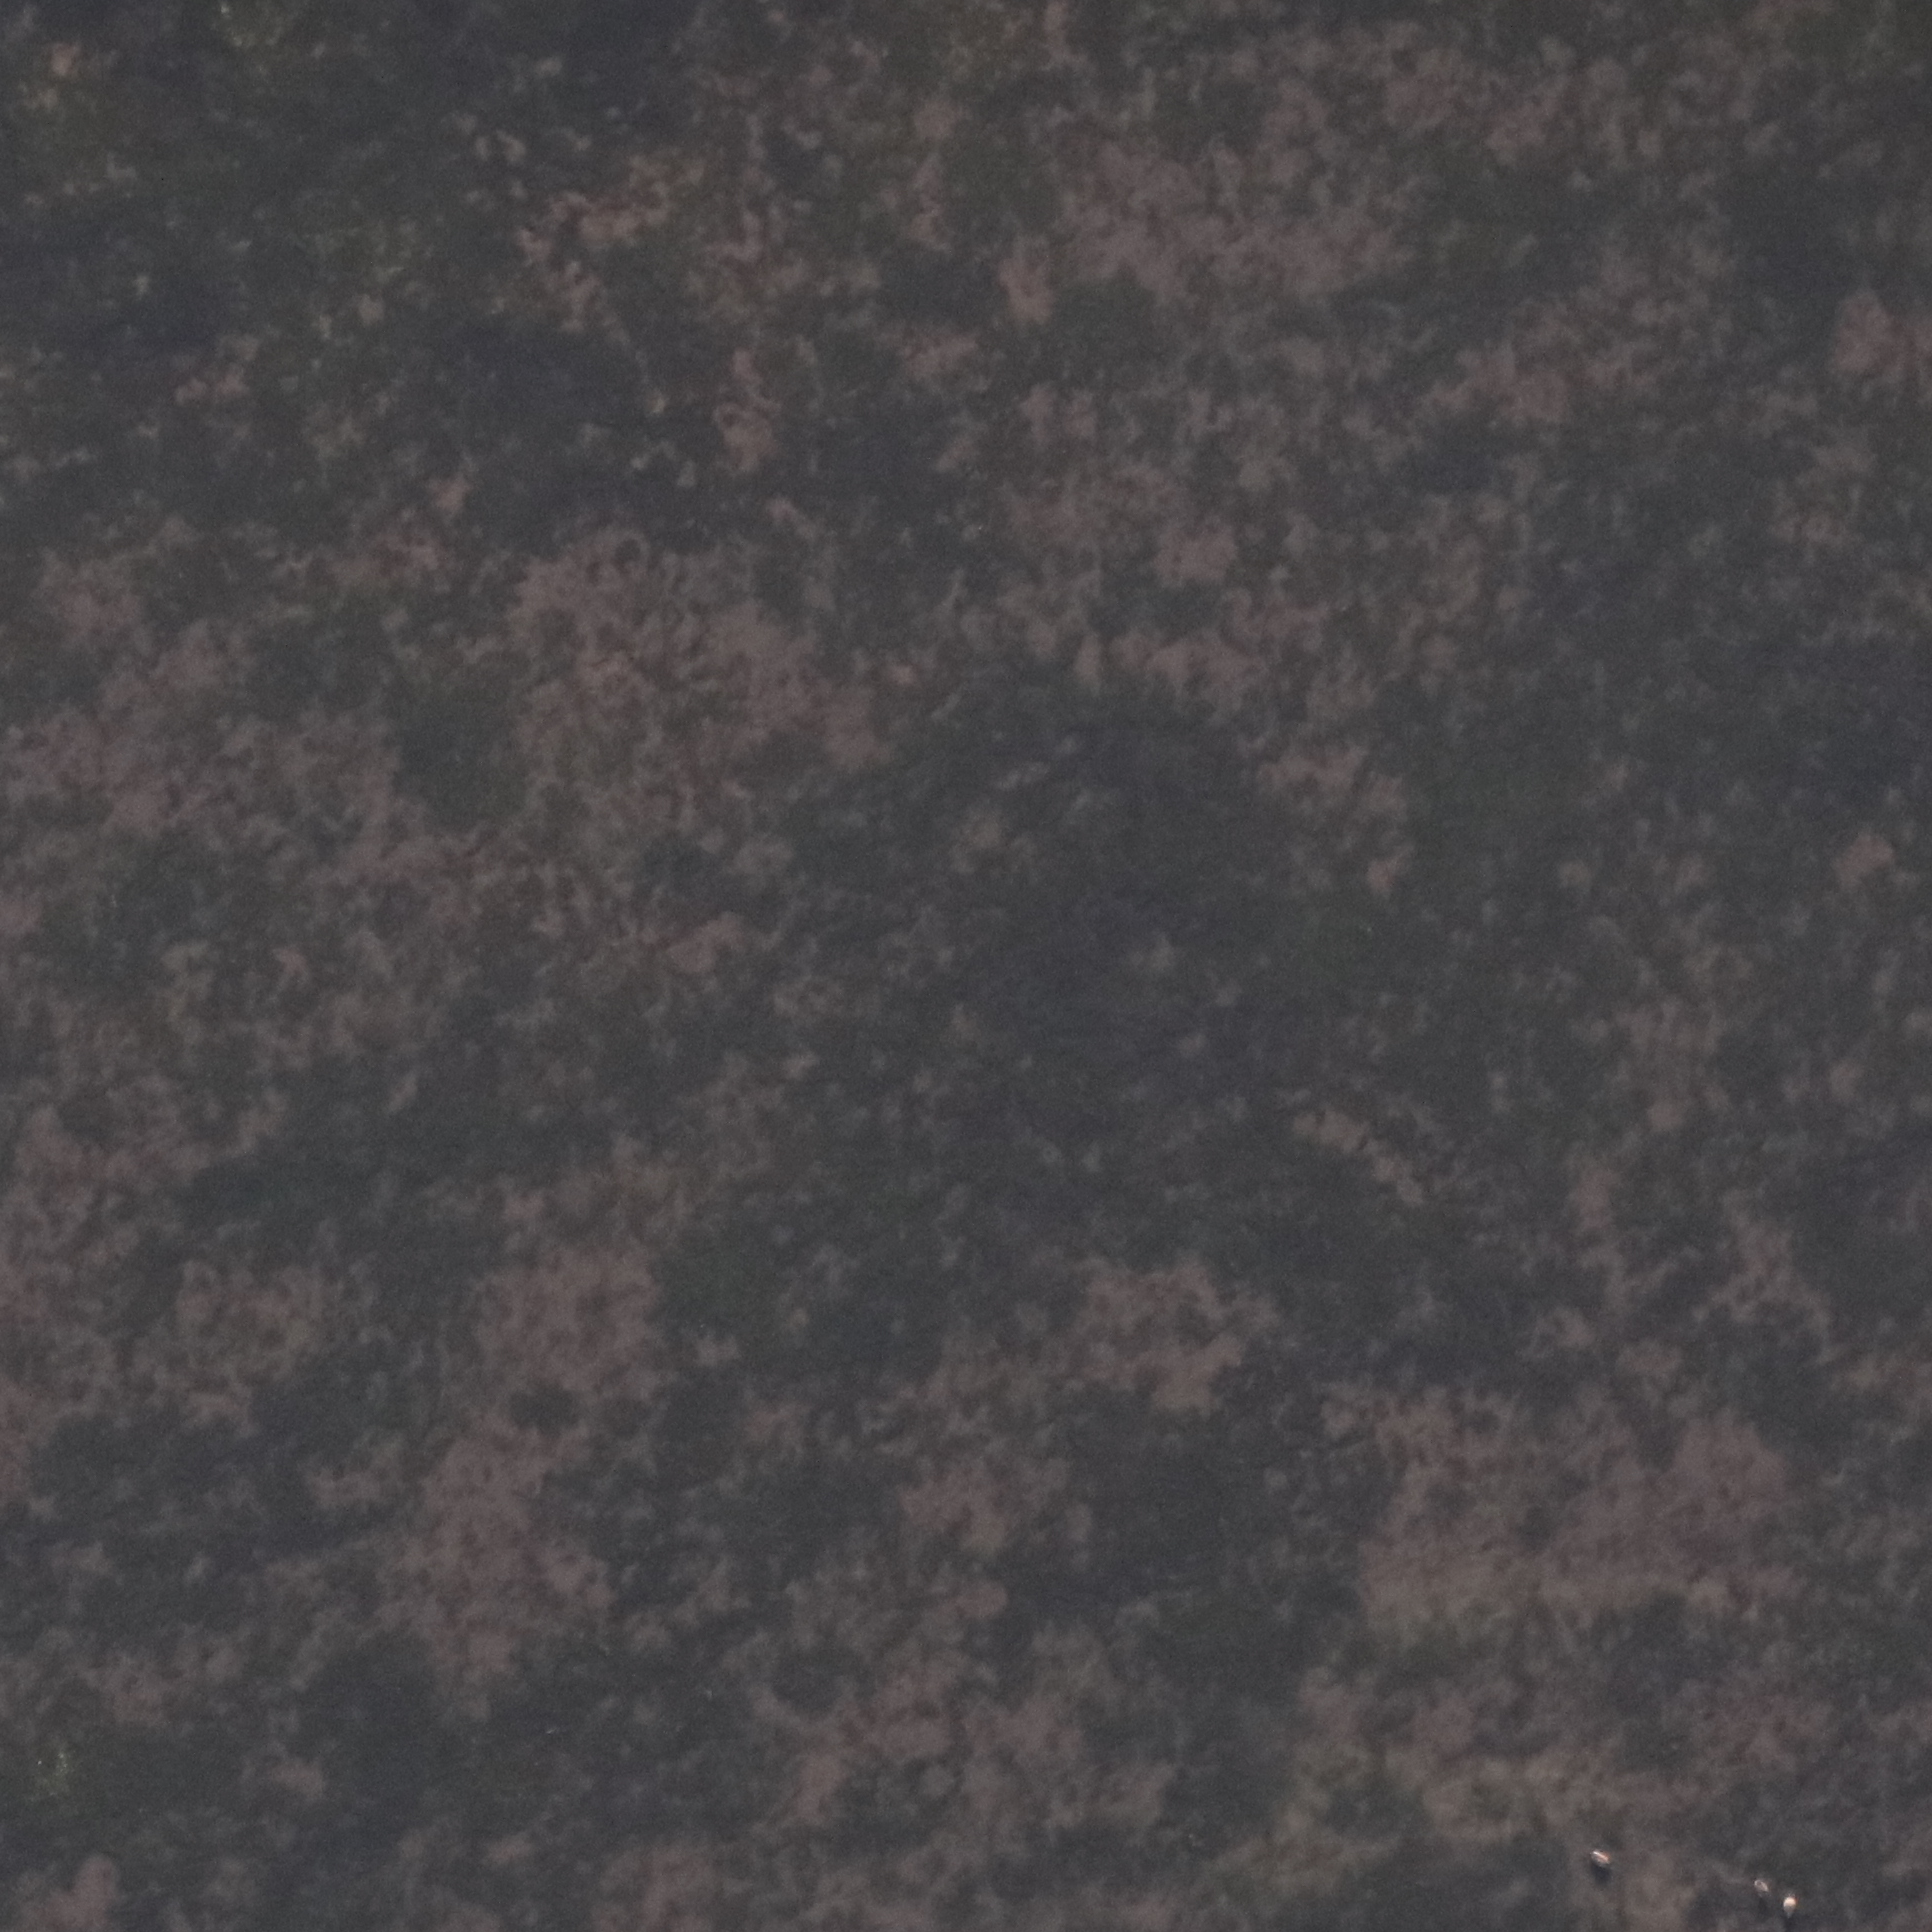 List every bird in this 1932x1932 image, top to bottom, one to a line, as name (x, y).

Canada goose (1601, 1859)
Canada goose (1762, 1886)
Canada goose (1788, 1904)